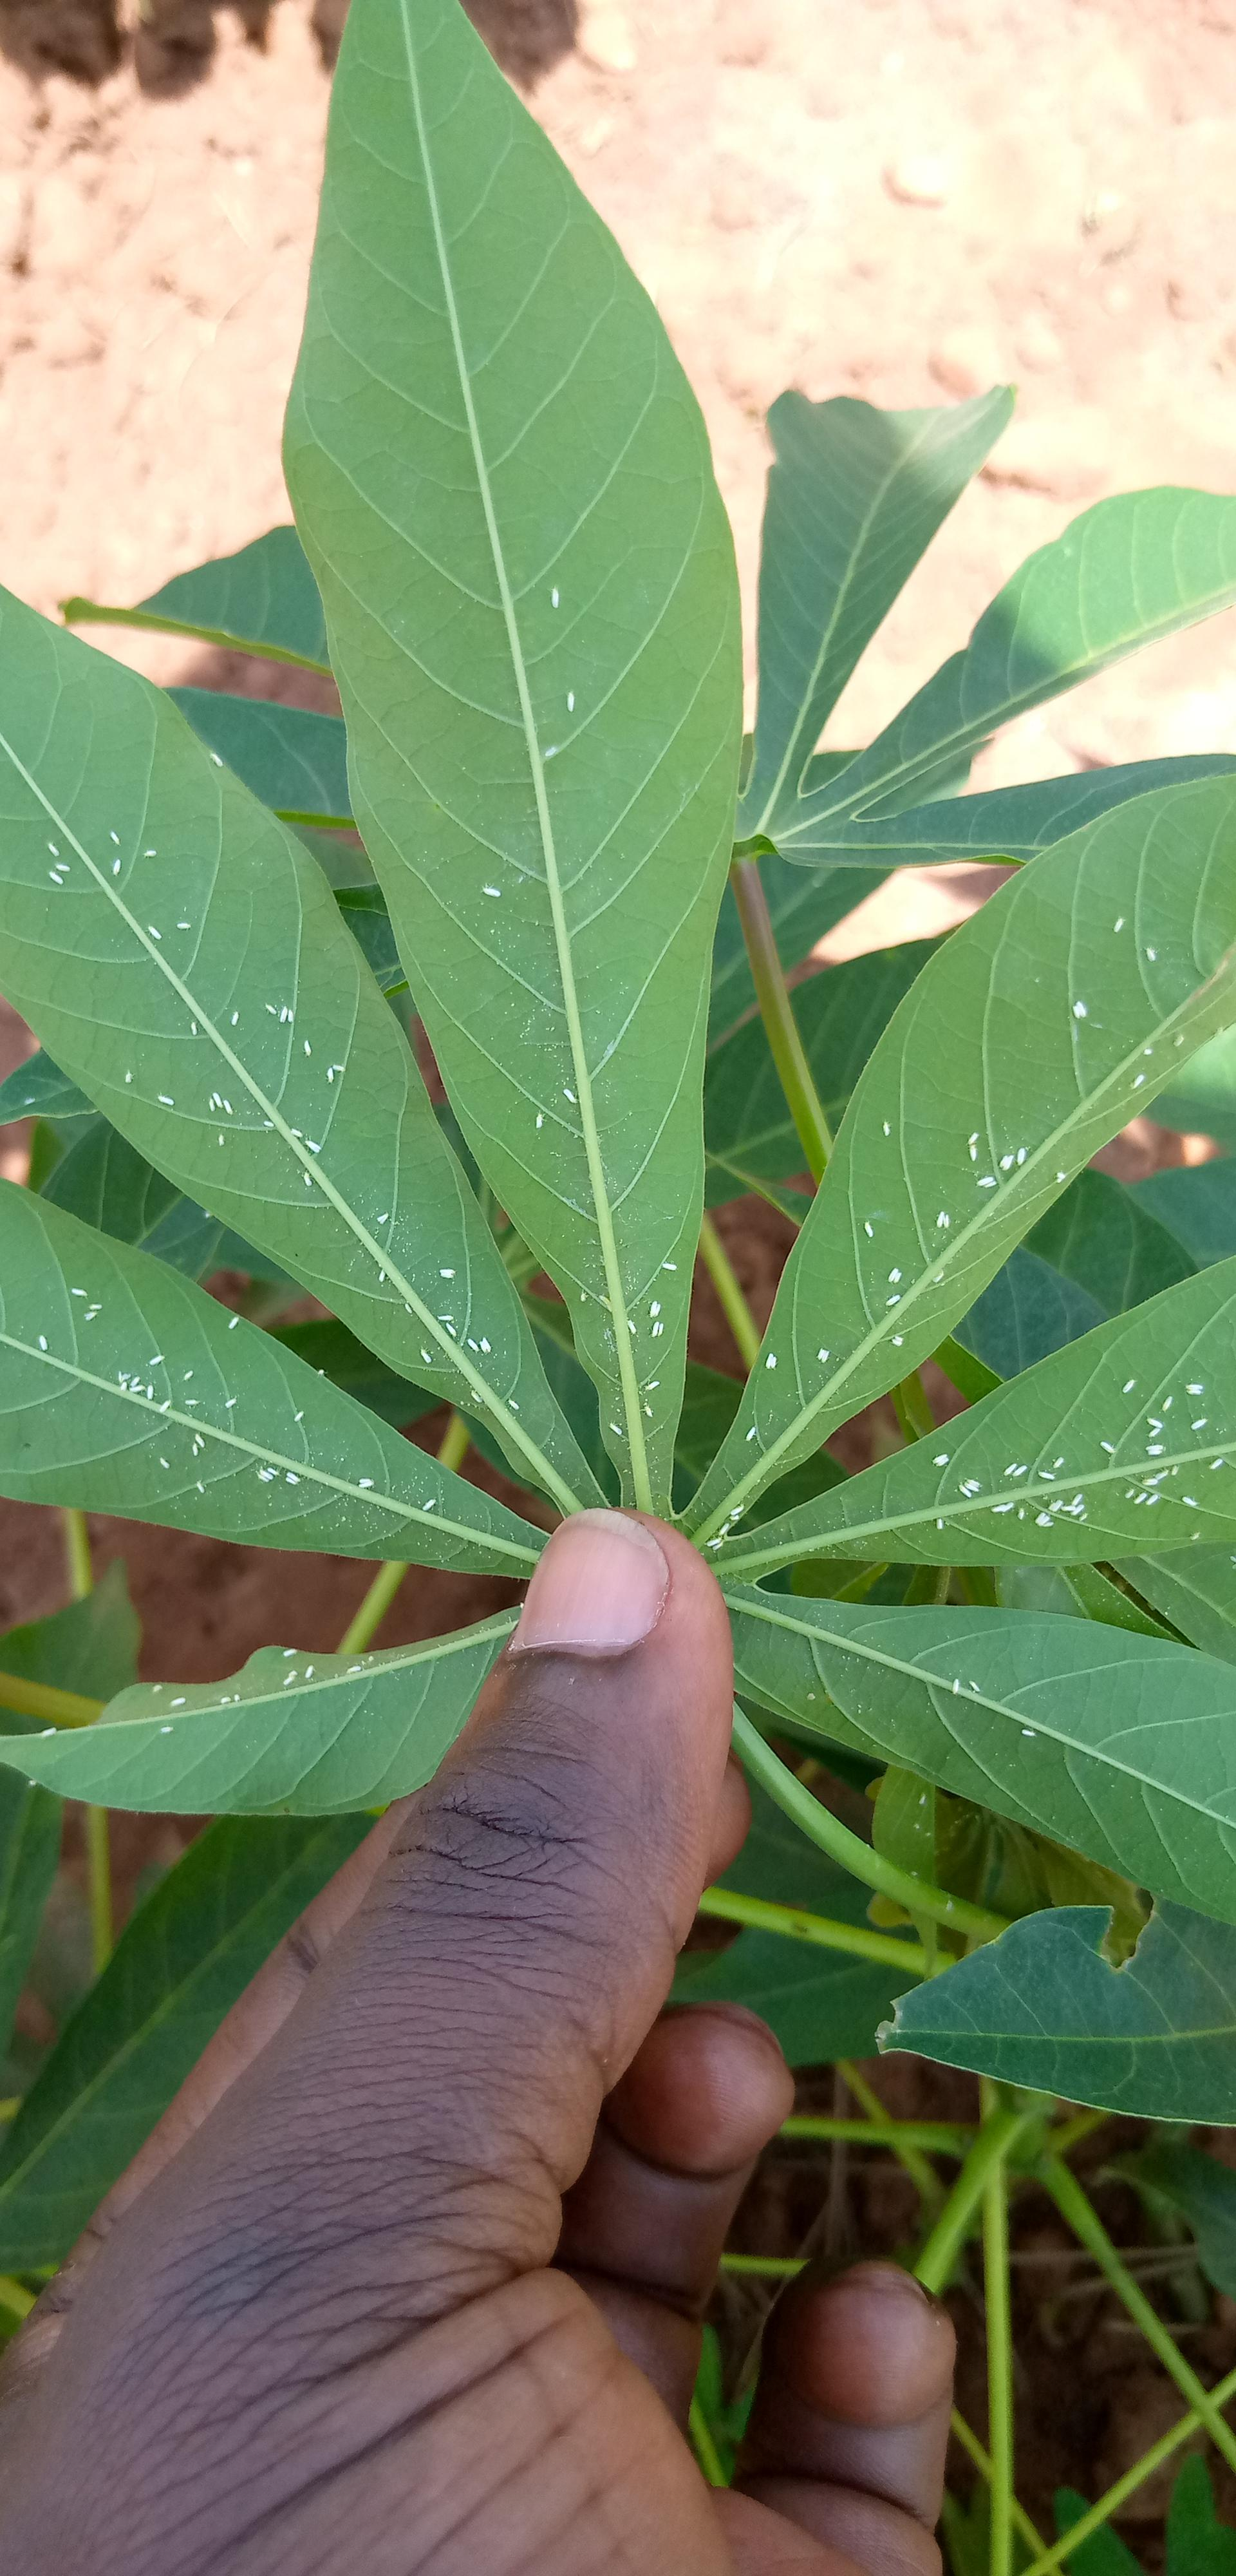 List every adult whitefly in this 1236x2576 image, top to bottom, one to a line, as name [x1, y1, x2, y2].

whitefly [550, 584, 561, 609]
whitefly [565, 689, 575, 714]
whitefly [209, 750, 224, 769]
whitefly [108, 829, 120, 846]
whitefly [47, 841, 61, 859]
whitefly [142, 849, 157, 858]
whitefly [112, 858, 122, 878]
whitefly [55, 863, 70, 875]
whitefly [46, 870, 66, 885]
whitefly [480, 884, 502, 898]
whitefly [1112, 916, 1125, 935]
whitefly [175, 920, 192, 931]
whitefly [146, 924, 164, 941]
whitefly [1143, 943, 1157, 963]
whitefly [1071, 998, 1080, 1023]
whitefly [1076, 998, 1090, 1019]
whitefly [264, 1002, 276, 1016]
whitefly [279, 1005, 287, 1026]
whitefly [287, 1009, 296, 1026]
whitefly [229, 1010, 241, 1027]
whitefly [189, 1020, 201, 1036]
whitefly [1172, 1032, 1185, 1047]
whitefly [301, 1039, 314, 1056]
whitefly [1141, 1046, 1153, 1057]
whitefly [331, 1063, 347, 1074]
whitefly [324, 1066, 334, 1085]
whitefly [123, 1070, 135, 1084]
whitefly [1129, 1072, 1145, 1090]
whitefly [561, 1087, 579, 1104]
whitefly [212, 1092, 224, 1109]
whitefly [154, 1094, 176, 1107]
whitefly [207, 1097, 216, 1112]
whitefly [221, 1097, 236, 1115]
whitefly [533, 1110, 543, 1130]
whitefly [881, 1115, 892, 1139]
whitefly [261, 1120, 276, 1129]
whitefly [290, 1127, 303, 1139]
whitefly [966, 1130, 979, 1144]
whitefly [215, 1132, 227, 1149]
whitefly [303, 1139, 324, 1153]
whitefly [968, 1143, 977, 1162]
whitefly [1016, 1145, 1025, 1165]
whitefly [998, 1153, 1013, 1173]
whitefly [1054, 1169, 1067, 1184]
whitefly [301, 1170, 313, 1189]
whitefly [975, 1175, 999, 1189]
whitefly [936, 1208, 944, 1230]
whitefly [375, 1211, 391, 1226]
whitefly [942, 1213, 951, 1229]
whitefly [862, 1219, 878, 1238]
whitefly [660, 1261, 679, 1273]
whitefly [888, 1264, 903, 1284]
whitefly [377, 1267, 386, 1283]
whitefly [438, 1267, 456, 1280]
whitefly [70, 1284, 88, 1300]
whitefly [577, 1291, 590, 1304]
whitefly [883, 1291, 903, 1308]
whitefly [403, 1300, 413, 1316]
whitefly [649, 1302, 662, 1318]
whitefly [87, 1302, 104, 1312]
whitefly [82, 1311, 99, 1322]
whitefly [434, 1313, 460, 1323]
whitefly [227, 1314, 240, 1332]
whitefly [624, 1318, 639, 1335]
whitefly [651, 1320, 658, 1337]
whitefly [659, 1321, 666, 1337]
whitefly [445, 1322, 456, 1338]
whitefly [37, 1332, 50, 1352]
whitefly [890, 1332, 904, 1349]
whitefly [466, 1337, 480, 1352]
whitefly [479, 1337, 493, 1355]
whitefly [817, 1347, 830, 1365]
whitefly [418, 1347, 434, 1365]
whitefly [764, 1352, 780, 1371]
whitefly [148, 1352, 168, 1367]
whitefly [315, 1365, 326, 1379]
whitefly [180, 1369, 198, 1383]
whitefly [117, 1370, 131, 1381]
whitefly [131, 1374, 139, 1390]
whitefly [1121, 1378, 1136, 1393]
whitefly [120, 1379, 127, 1392]
whitefly [644, 1379, 662, 1392]
whitefly [1184, 1382, 1205, 1389]
whitefly [130, 1385, 146, 1396]
whitefly [468, 1388, 485, 1405]
whitefly [1187, 1389, 1204, 1398]
whitefly [223, 1394, 239, 1411]
whitefly [1161, 1394, 1177, 1410]
whitefly [506, 1396, 520, 1411]
whitefly [182, 1397, 200, 1406]
whitefly [158, 1398, 173, 1416]
whitefly [641, 1403, 654, 1421]
whitefly [292, 1408, 306, 1425]
whitefly [1145, 1416, 1167, 1428]
whitefly [1190, 1417, 1210, 1430]
whitefly [606, 1421, 624, 1436]
whitefly [745, 1425, 756, 1443]
whitefly [1147, 1426, 1161, 1438]
whitefly [192, 1433, 205, 1449]
whitefly [1098, 1439, 1116, 1455]
whitefly [190, 1442, 200, 1458]
whitefly [1146, 1444, 1166, 1451]
whitefly [1147, 1450, 1168, 1456]
whitefly [932, 1452, 950, 1467]
whitefly [1051, 1455, 1065, 1470]
whitefly [157, 1456, 170, 1472]
whitefly [1210, 1457, 1223, 1470]
whitefly [1002, 1462, 1016, 1479]
whitefly [1013, 1464, 1029, 1477]
whitefly [1171, 1464, 1179, 1477]
whitefly [265, 1466, 283, 1477]
whitefly [1157, 1469, 1169, 1478]
whitefly [256, 1470, 272, 1484]
whitefly [285, 1470, 303, 1484]
whitefly [1036, 1470, 1056, 1481]
whitefly [354, 1475, 375, 1489]
whitefly [1141, 1477, 1157, 1486]
whitefly [963, 1477, 982, 1492]
whitefly [194, 1478, 209, 1493]
whitefly [958, 1484, 973, 1501]
whitefly [1125, 1486, 1136, 1499]
whitefly [1134, 1490, 1148, 1505]
whitefly [1072, 1492, 1084, 1505]
whitefly [1146, 1493, 1159, 1505]
whitefly [1179, 1495, 1199, 1507]
whitefly [421, 1497, 438, 1511]
whitefly [1047, 1498, 1062, 1513]
whitefly [1006, 1502, 1015, 1511]
whitefly [731, 1504, 745, 1515]
whitefly [989, 1504, 1004, 1513]
whitefly [1062, 1504, 1076, 1513]
whitefly [1016, 1506, 1025, 1520]
whitefly [1035, 1511, 1050, 1526]
whitefly [1078, 1511, 1091, 1522]
whitefly [728, 1513, 740, 1522]
whitefly [933, 1517, 944, 1531]
whitefly [1044, 1521, 1054, 1526]
whitefly [718, 1522, 730, 1537]
whitefly [1187, 1530, 1204, 1542]
whitefly [706, 1538, 722, 1546]
whitefly [711, 1543, 723, 1551]
whitefly [281, 1645, 297, 1658]
whitefly [304, 1663, 315, 1678]
whitefly [342, 1664, 364, 1674]
whitefly [287, 1669, 299, 1677]
whitefly [950, 1674, 962, 1695]
whitefly [281, 1675, 294, 1686]
whitefly [966, 1680, 982, 1692]
whitefly [151, 1681, 162, 1694]
whitefly [232, 1693, 241, 1705]
whitefly [218, 1695, 231, 1707]
whitefly [169, 1697, 187, 1708]
whitefly [158, 1723, 174, 1736]
whitefly [39, 1725, 58, 1738]
whitefly [1020, 1728, 1037, 1739]